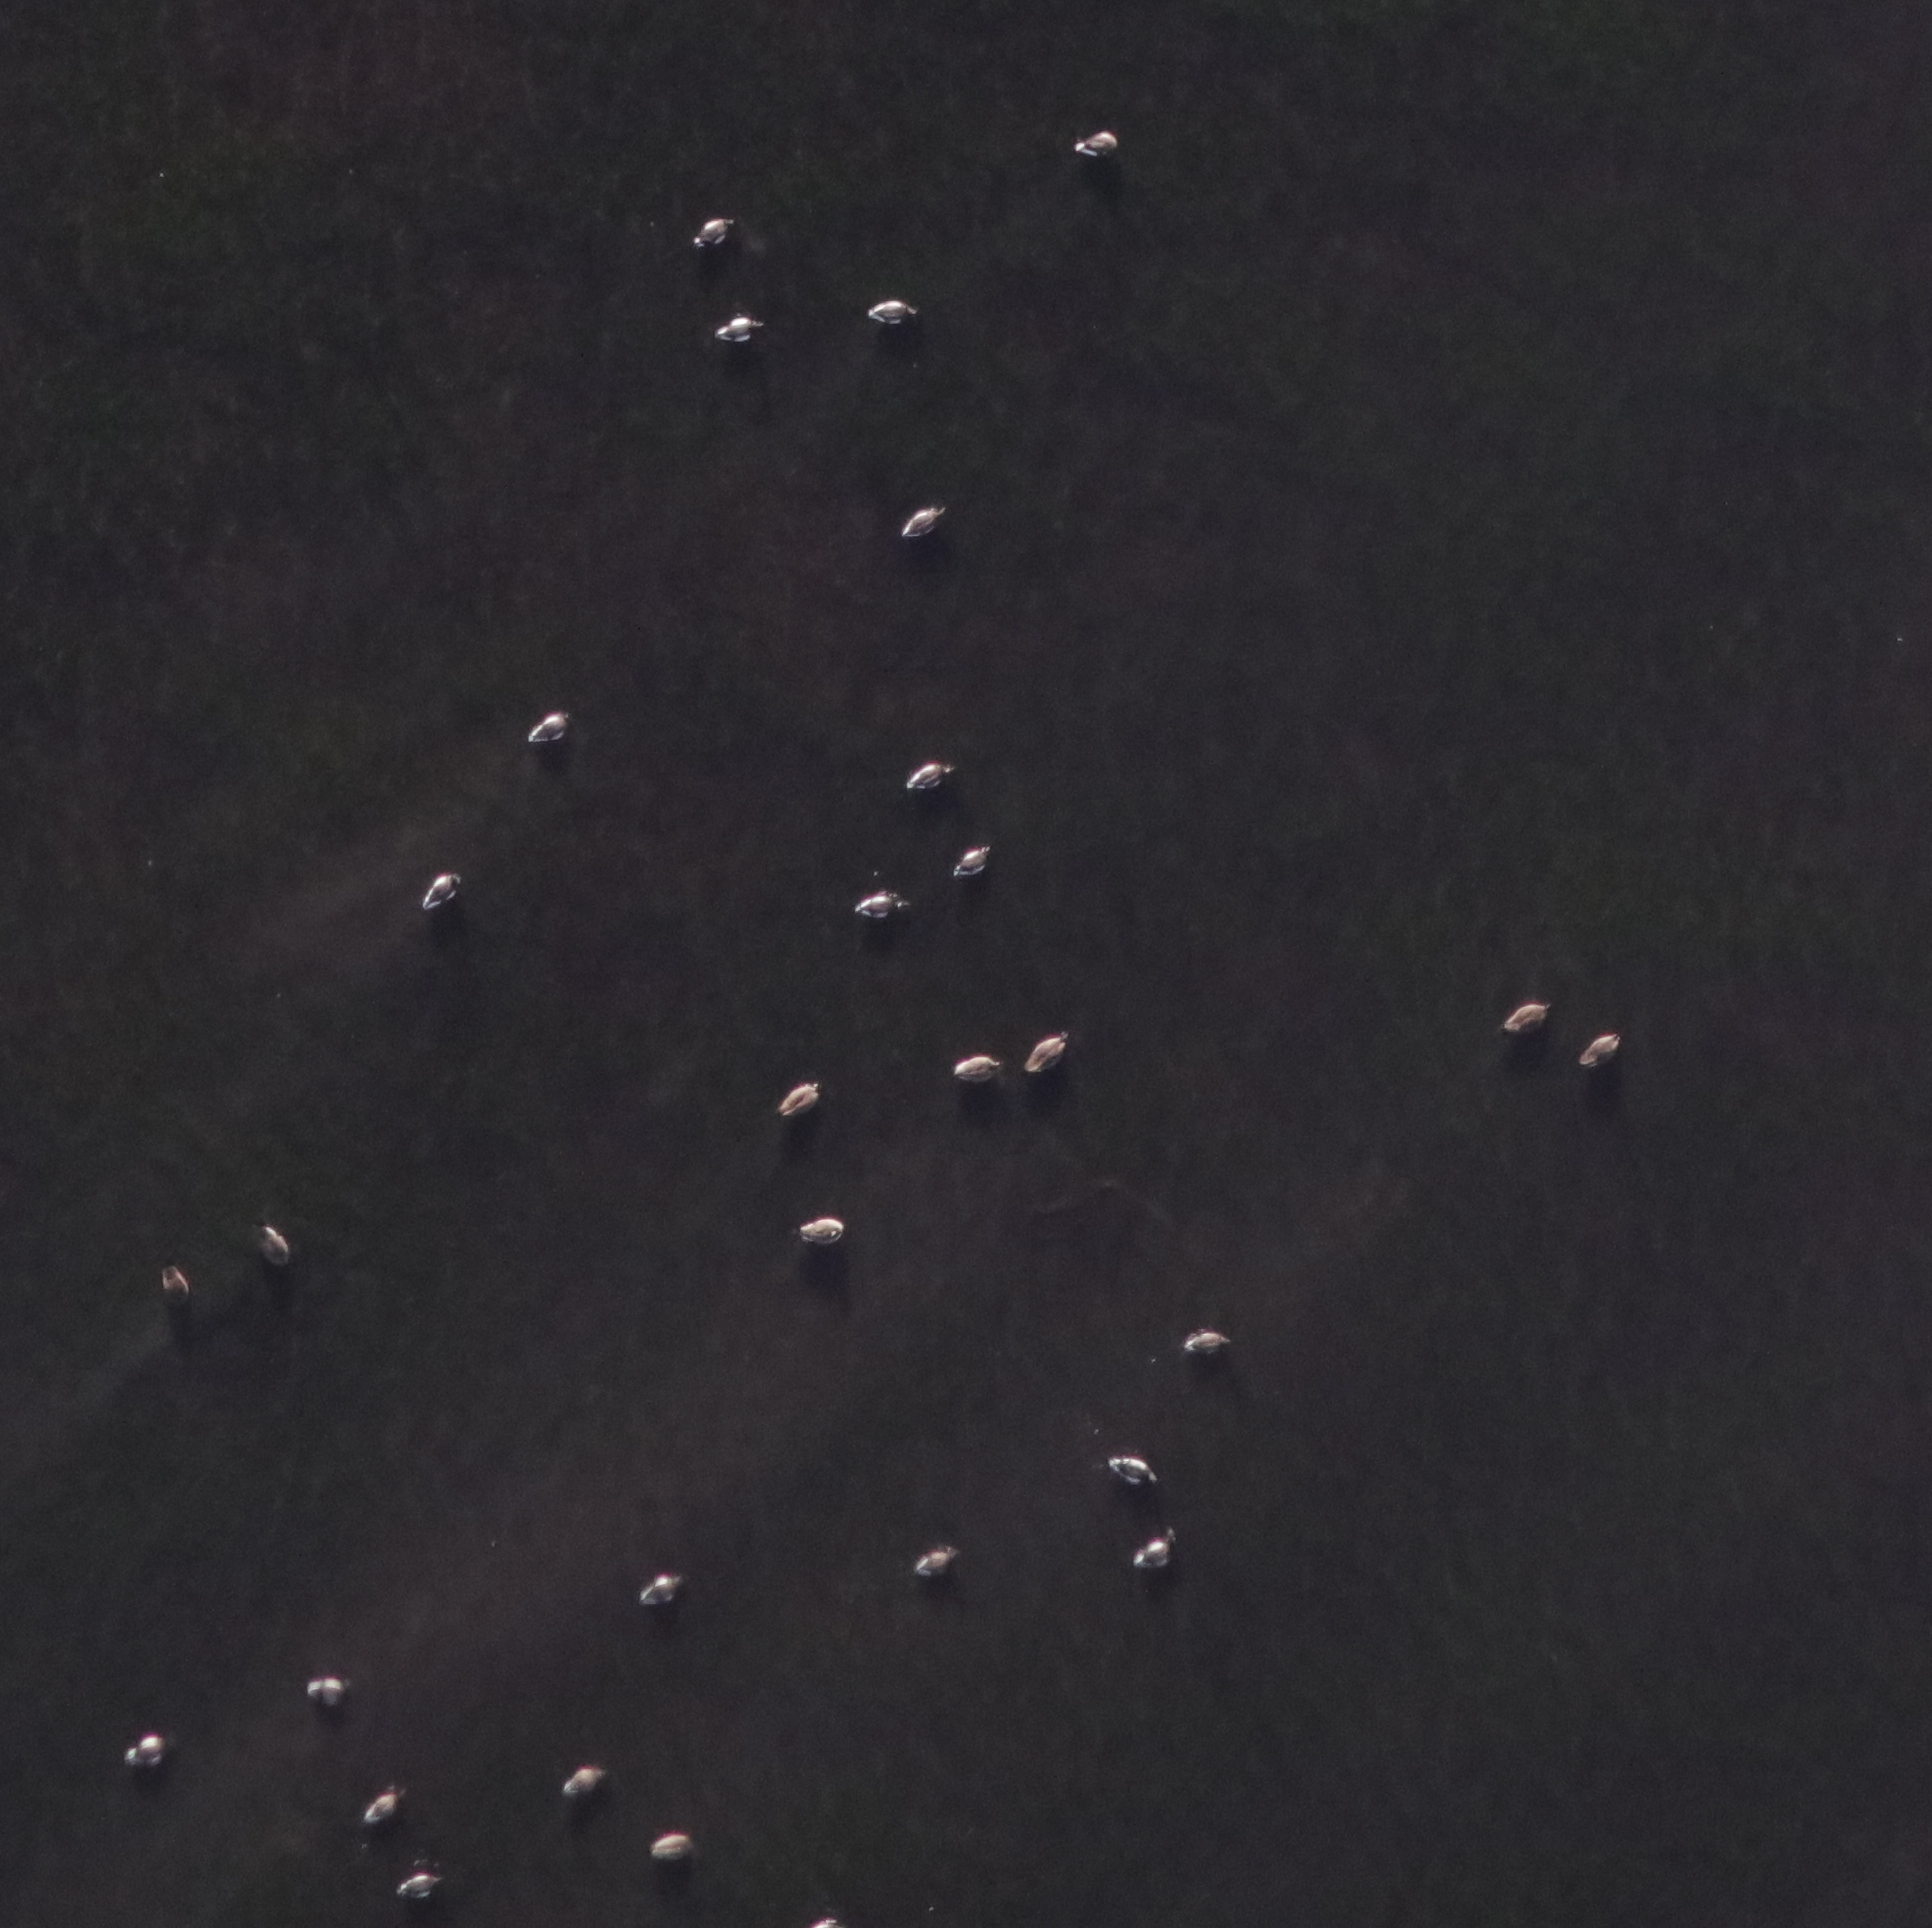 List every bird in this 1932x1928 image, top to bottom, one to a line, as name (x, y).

brant (1097, 144)
brant (715, 234)
brant (893, 313)
brant (741, 330)
brant (922, 523)
brant (552, 730)
brant (931, 776)
brant (973, 862)
brant (444, 890)
brant (881, 903)
Canada goose (1528, 1019)
Canada goose (1601, 1050)
Canada goose (1047, 1051)
Canada goose (978, 1069)
Canada goose (800, 1101)
Canada goose (822, 1228)
Canada goose (273, 1247)
Canada goose (176, 1282)
brant (1208, 1342)
brant (1134, 1470)
brant (1155, 1554)
brant (937, 1561)
brant (661, 1591)
brant (329, 1690)
brant (149, 1750)
brant (583, 1781)
brant (384, 1806)
Canada goose (672, 1846)
brant (420, 1884)